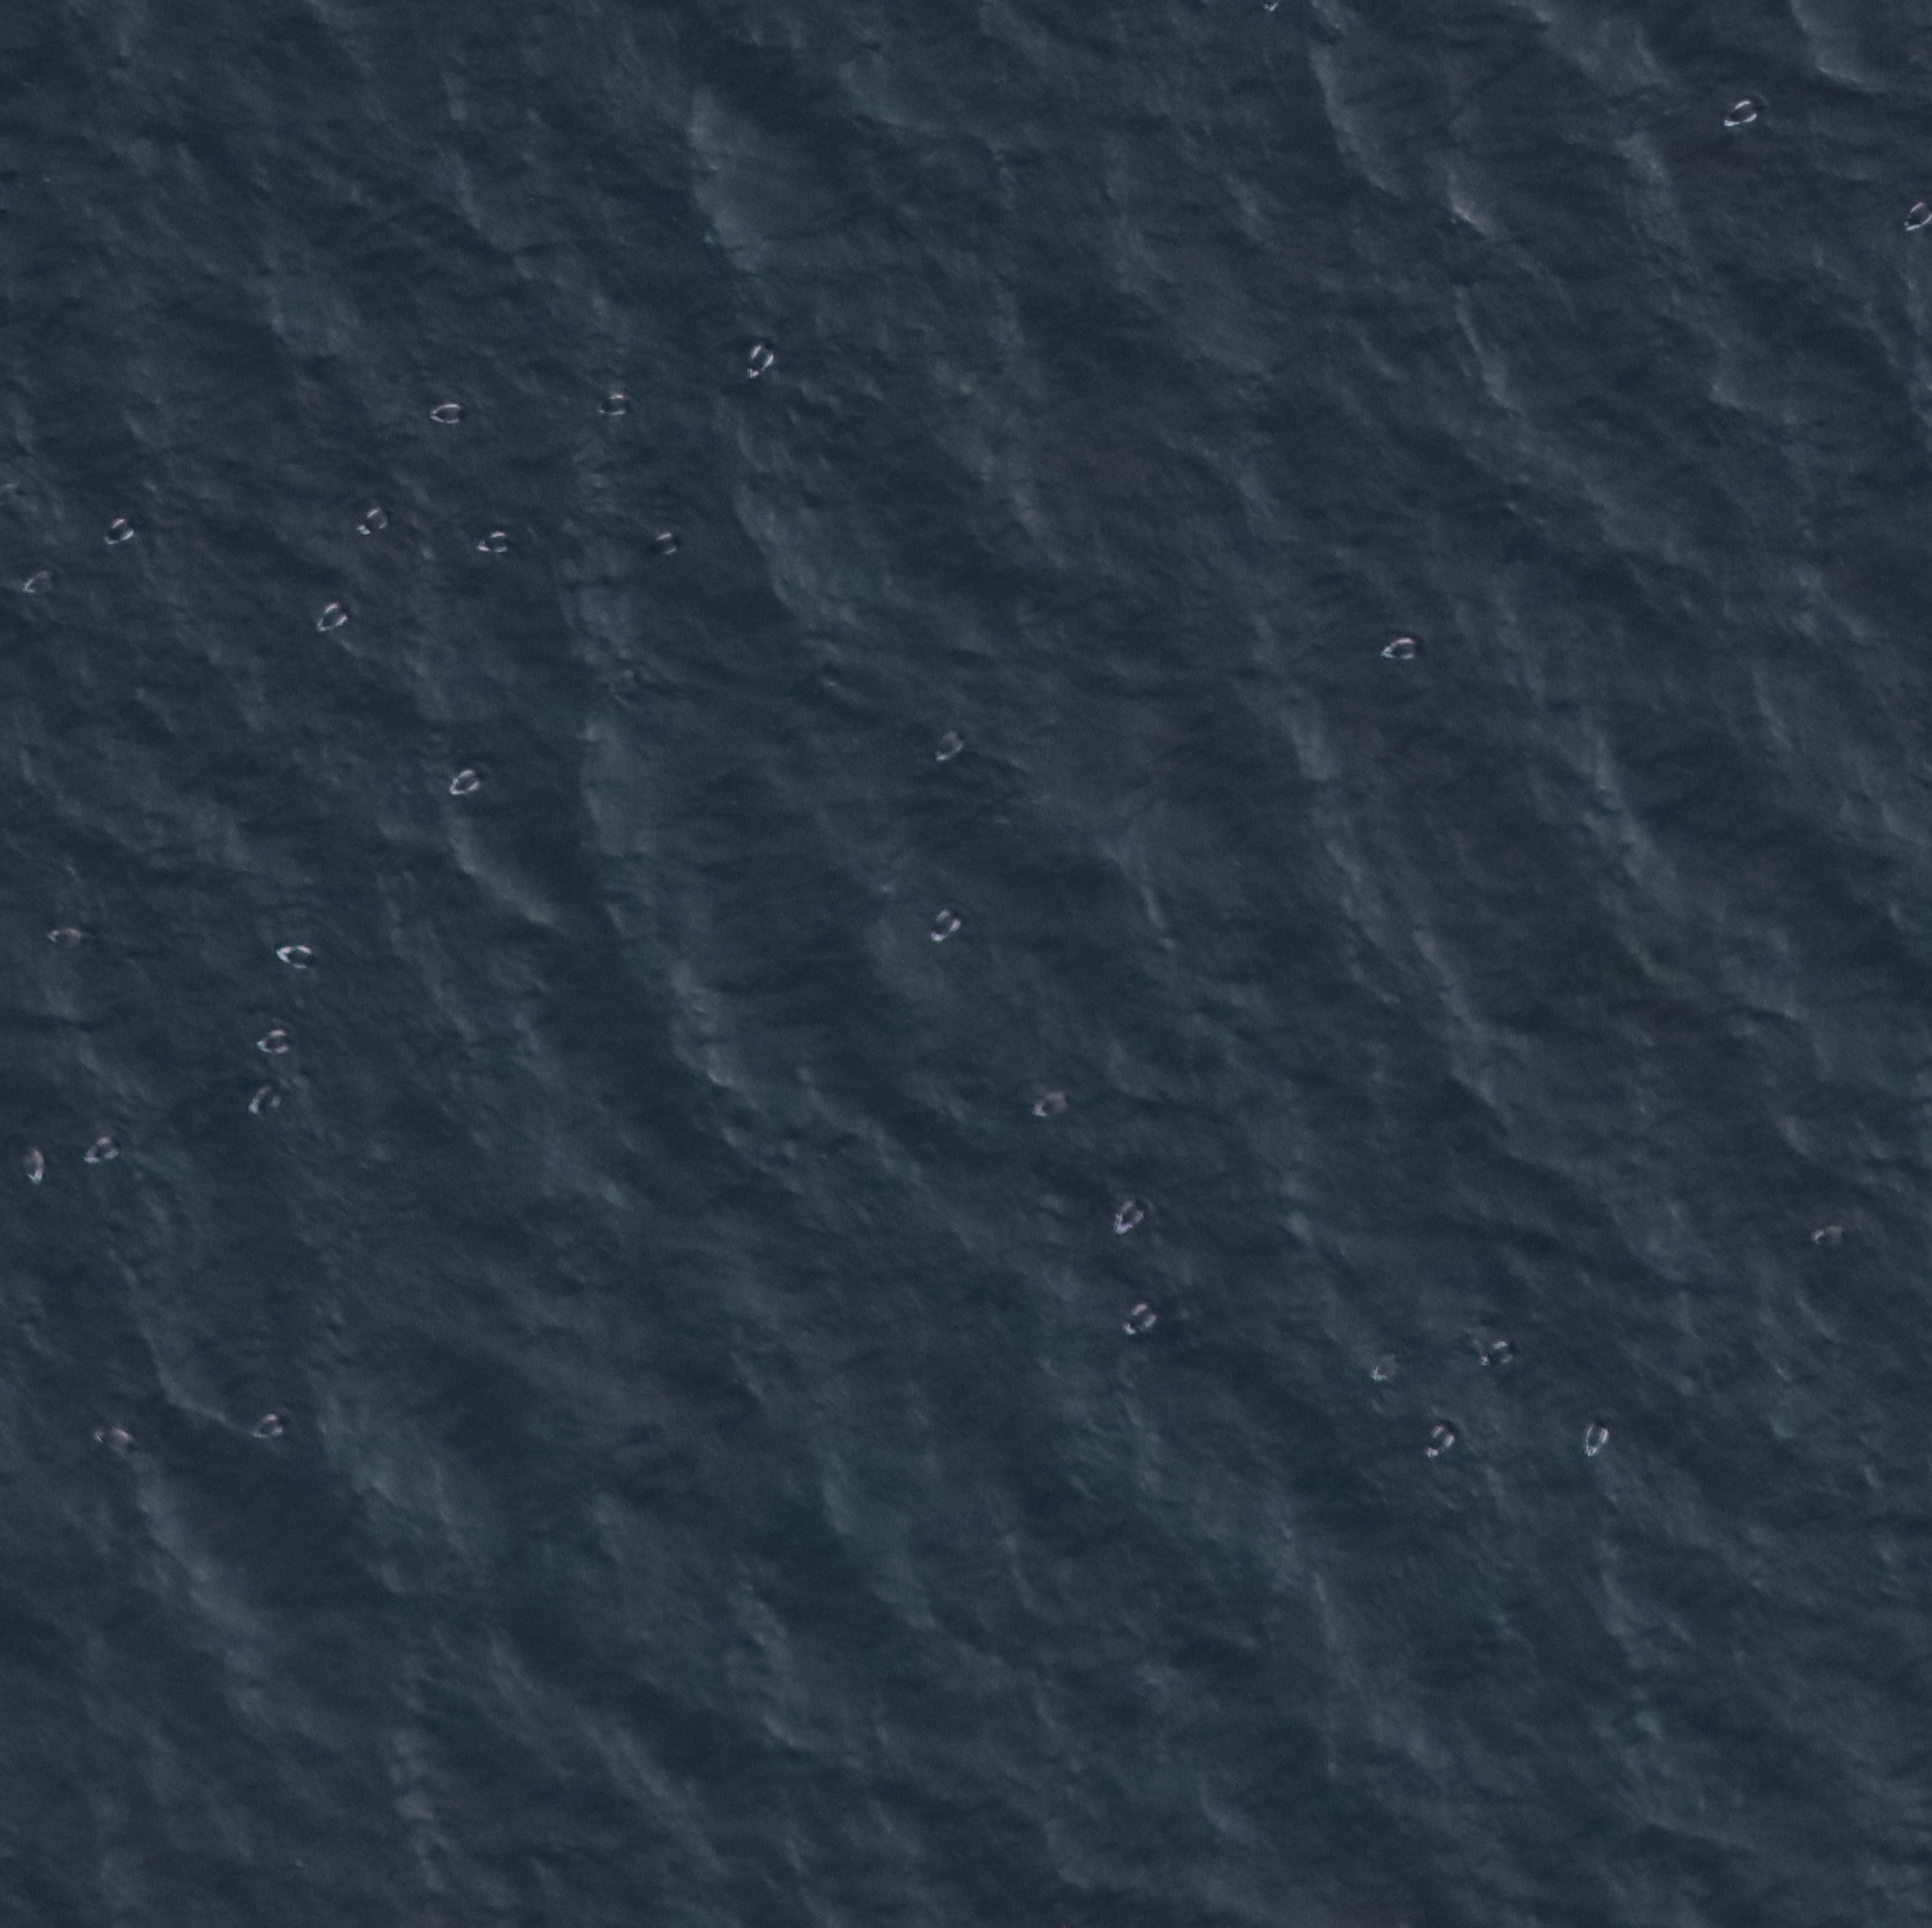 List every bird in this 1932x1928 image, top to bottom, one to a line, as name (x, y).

brant (1741, 109)
brant (1919, 214)
brant (757, 357)
brant (614, 405)
brant (450, 413)
brant (4, 496)
brant (376, 520)
brant (118, 529)
brant (666, 541)
brant (500, 542)
brant (38, 582)
brant (333, 619)
brant (1403, 650)
brant (952, 747)
brant (467, 781)
brant (943, 924)
brant (68, 939)
brant (299, 959)
brant (278, 1042)
brant (270, 1098)
brant (1051, 1106)
brant (100, 1150)
brant (30, 1158)
brant (1133, 1212)
brant (1832, 1237)
brant (1142, 1320)
brant (1498, 1355)
brant (1389, 1363)
brant (267, 1425)
brant (1442, 1439)
brant (1592, 1439)
brant (116, 1444)